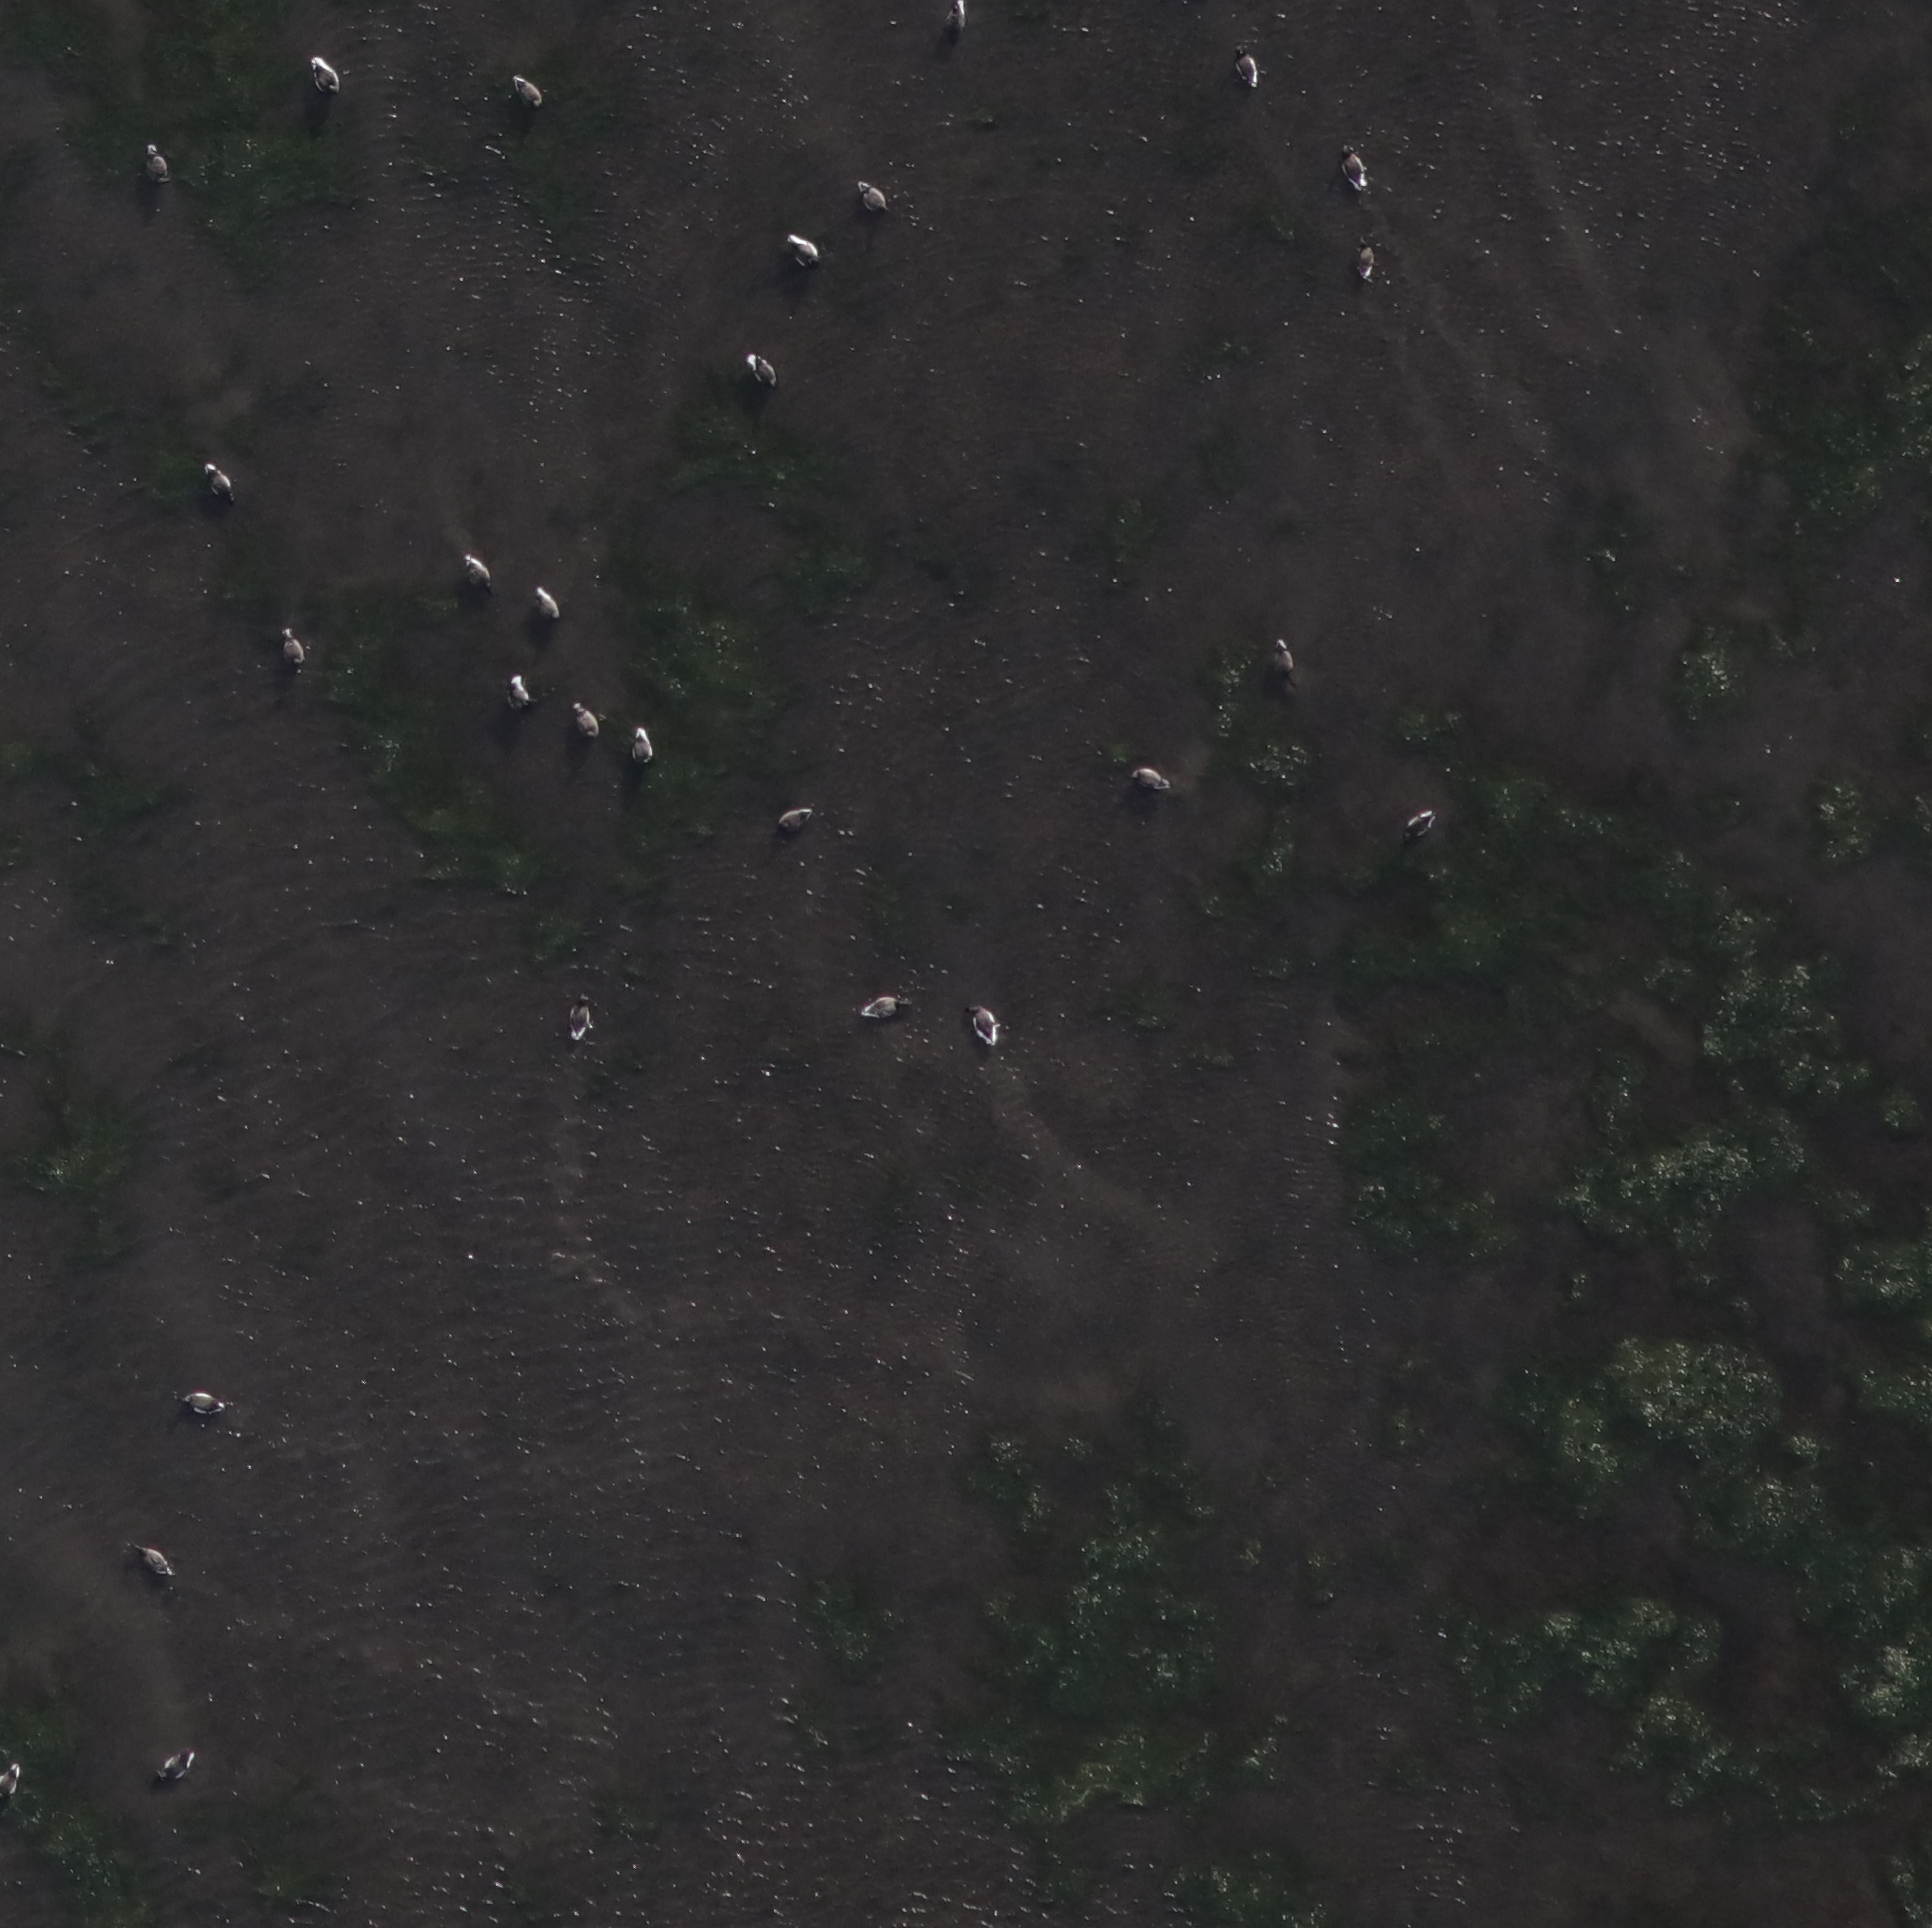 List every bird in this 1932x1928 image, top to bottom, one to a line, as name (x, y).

brant (957, 22)
brant (1246, 67)
brant (325, 79)
brant (526, 92)
brant (157, 163)
brant (1354, 169)
brant (875, 200)
brant (806, 252)
brant (1365, 258)
brant (762, 373)
brant (217, 483)
brant (477, 571)
brant (548, 607)
brant (292, 649)
brant (1284, 664)
brant (520, 695)
brant (588, 723)
brant (642, 747)
brant (1150, 782)
brant (793, 823)
brant (1421, 827)
brant (884, 1007)
brant (581, 1019)
brant (984, 1025)
brant (204, 1405)
brant (154, 1560)
brant (177, 1768)
brant (7, 1784)